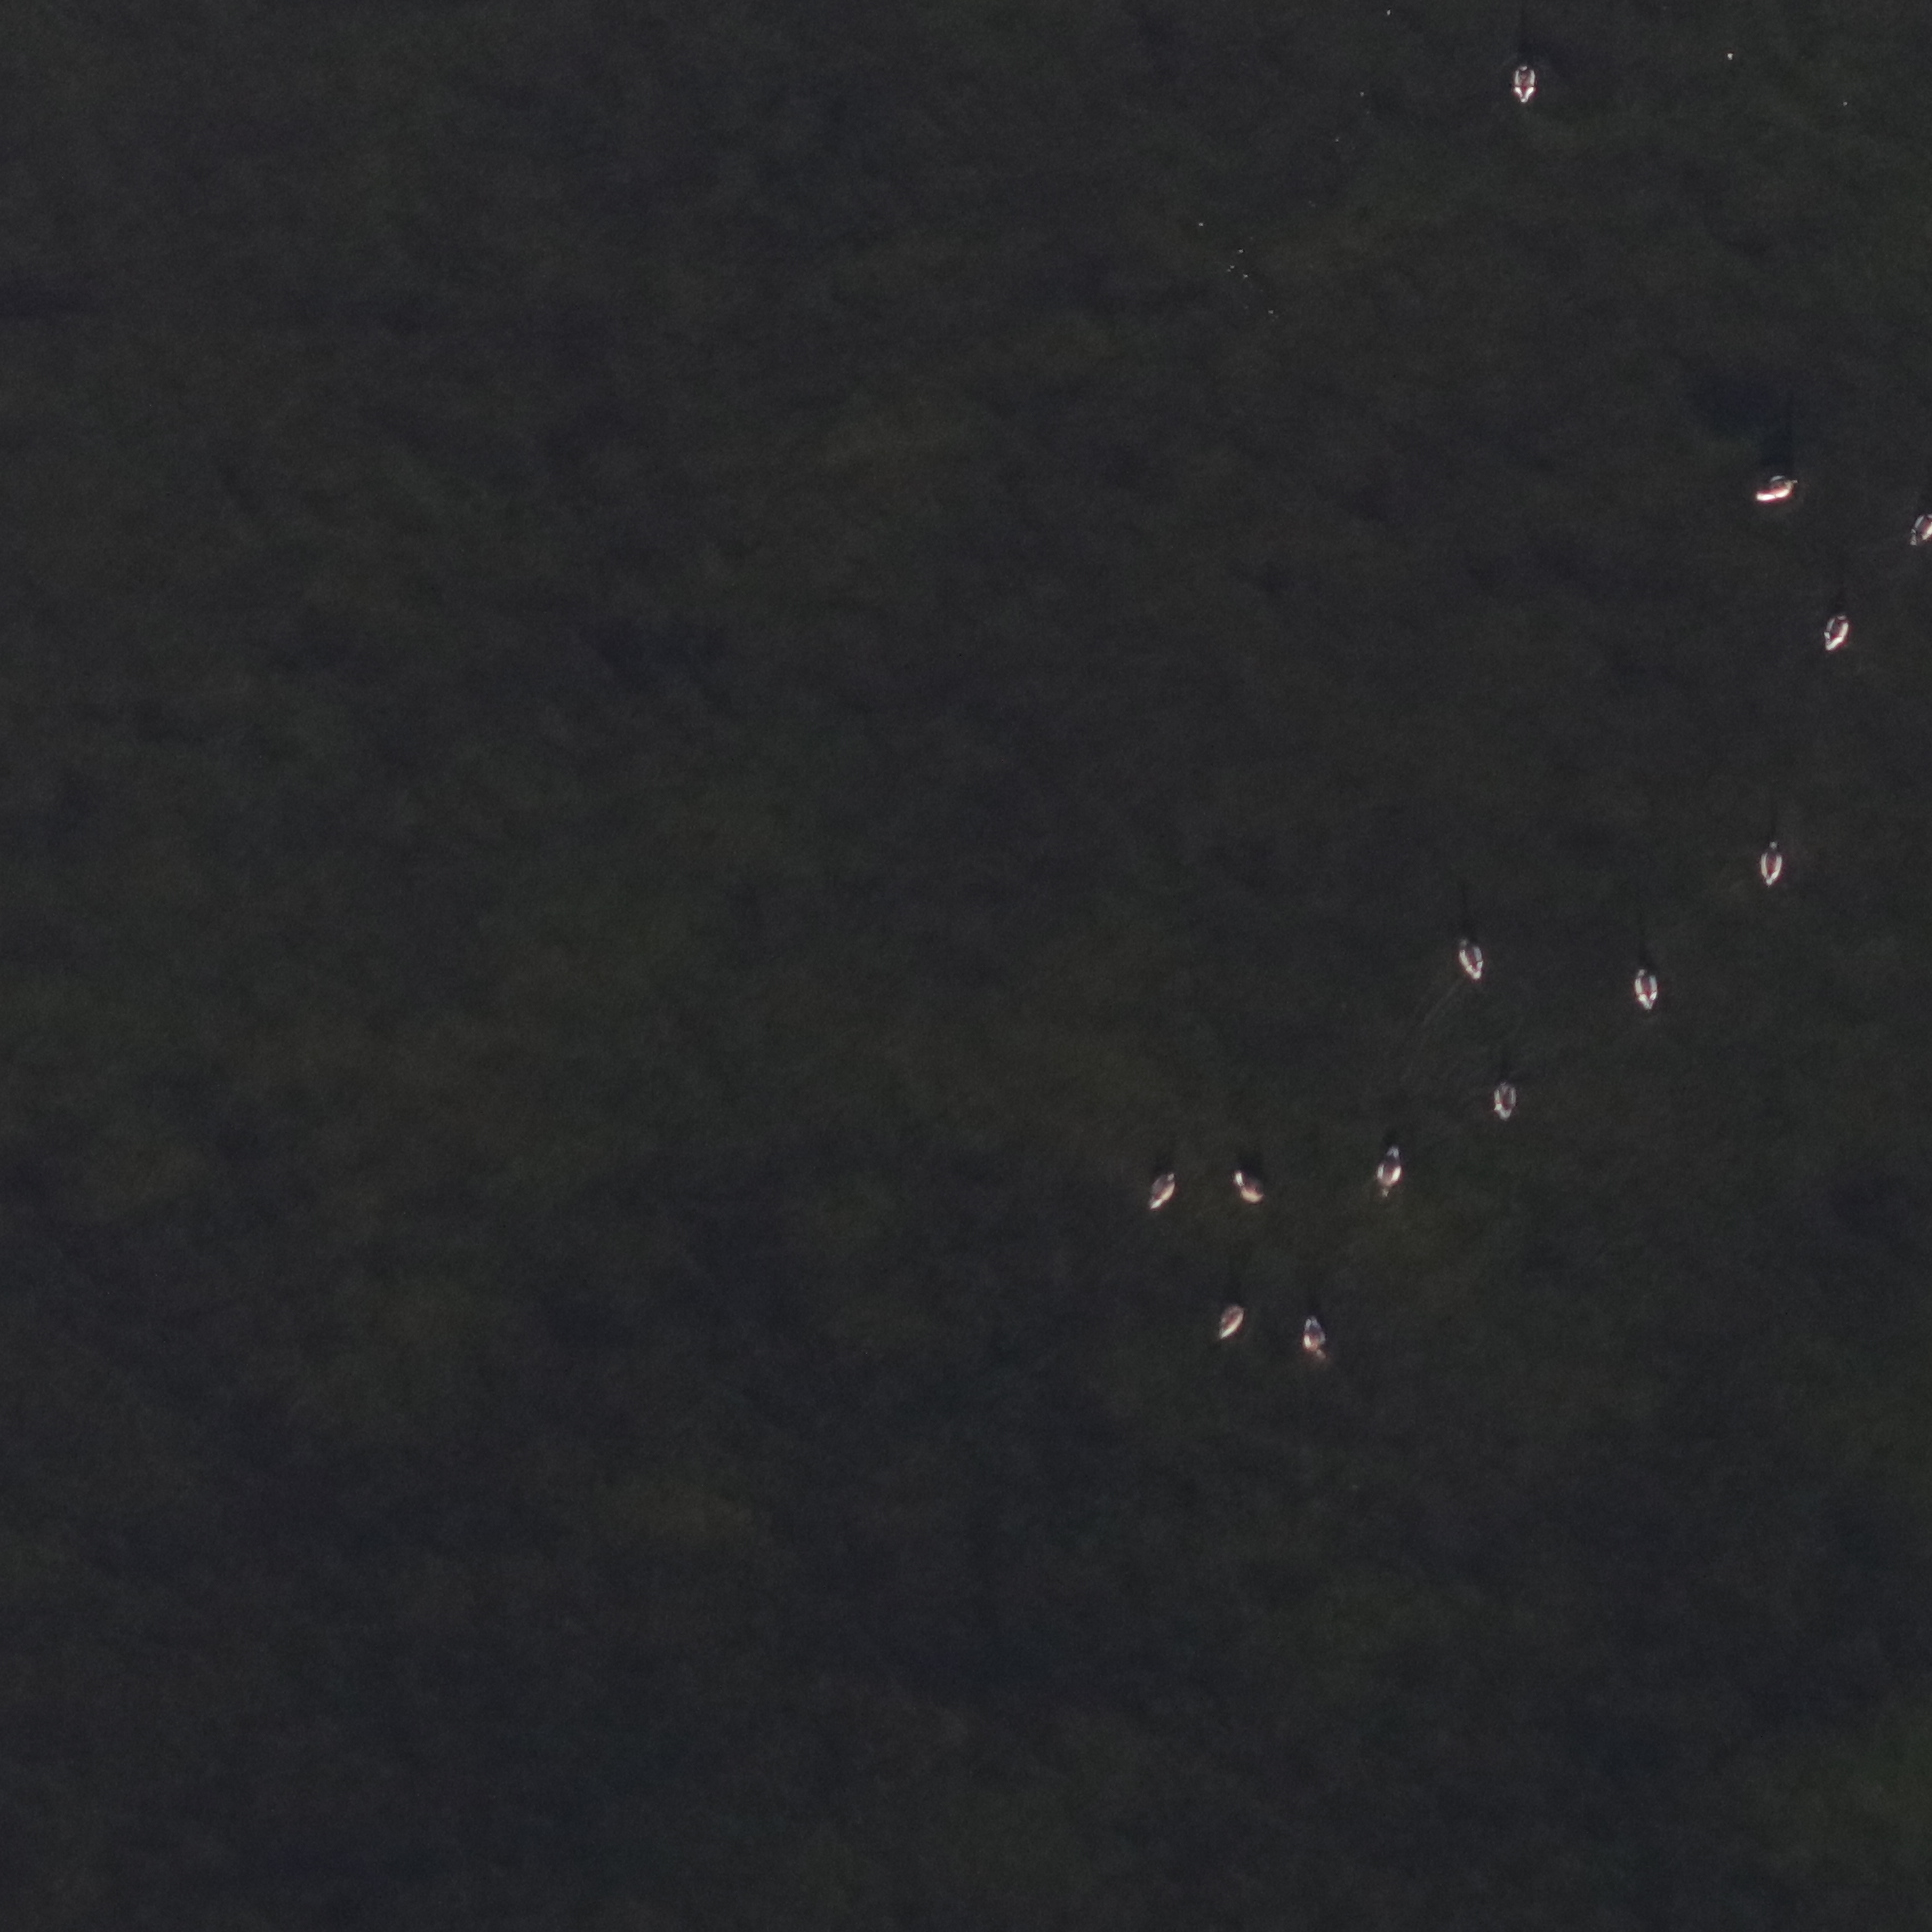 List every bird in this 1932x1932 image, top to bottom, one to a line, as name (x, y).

brant (1525, 80)
brant (1777, 488)
brant (1923, 527)
brant (1836, 631)
brant (1771, 862)
brant (1471, 956)
brant (1644, 986)
brant (1506, 1100)
brant (1388, 1171)
brant (1247, 1186)
brant (1161, 1190)
brant (1228, 1311)
brant (1315, 1338)